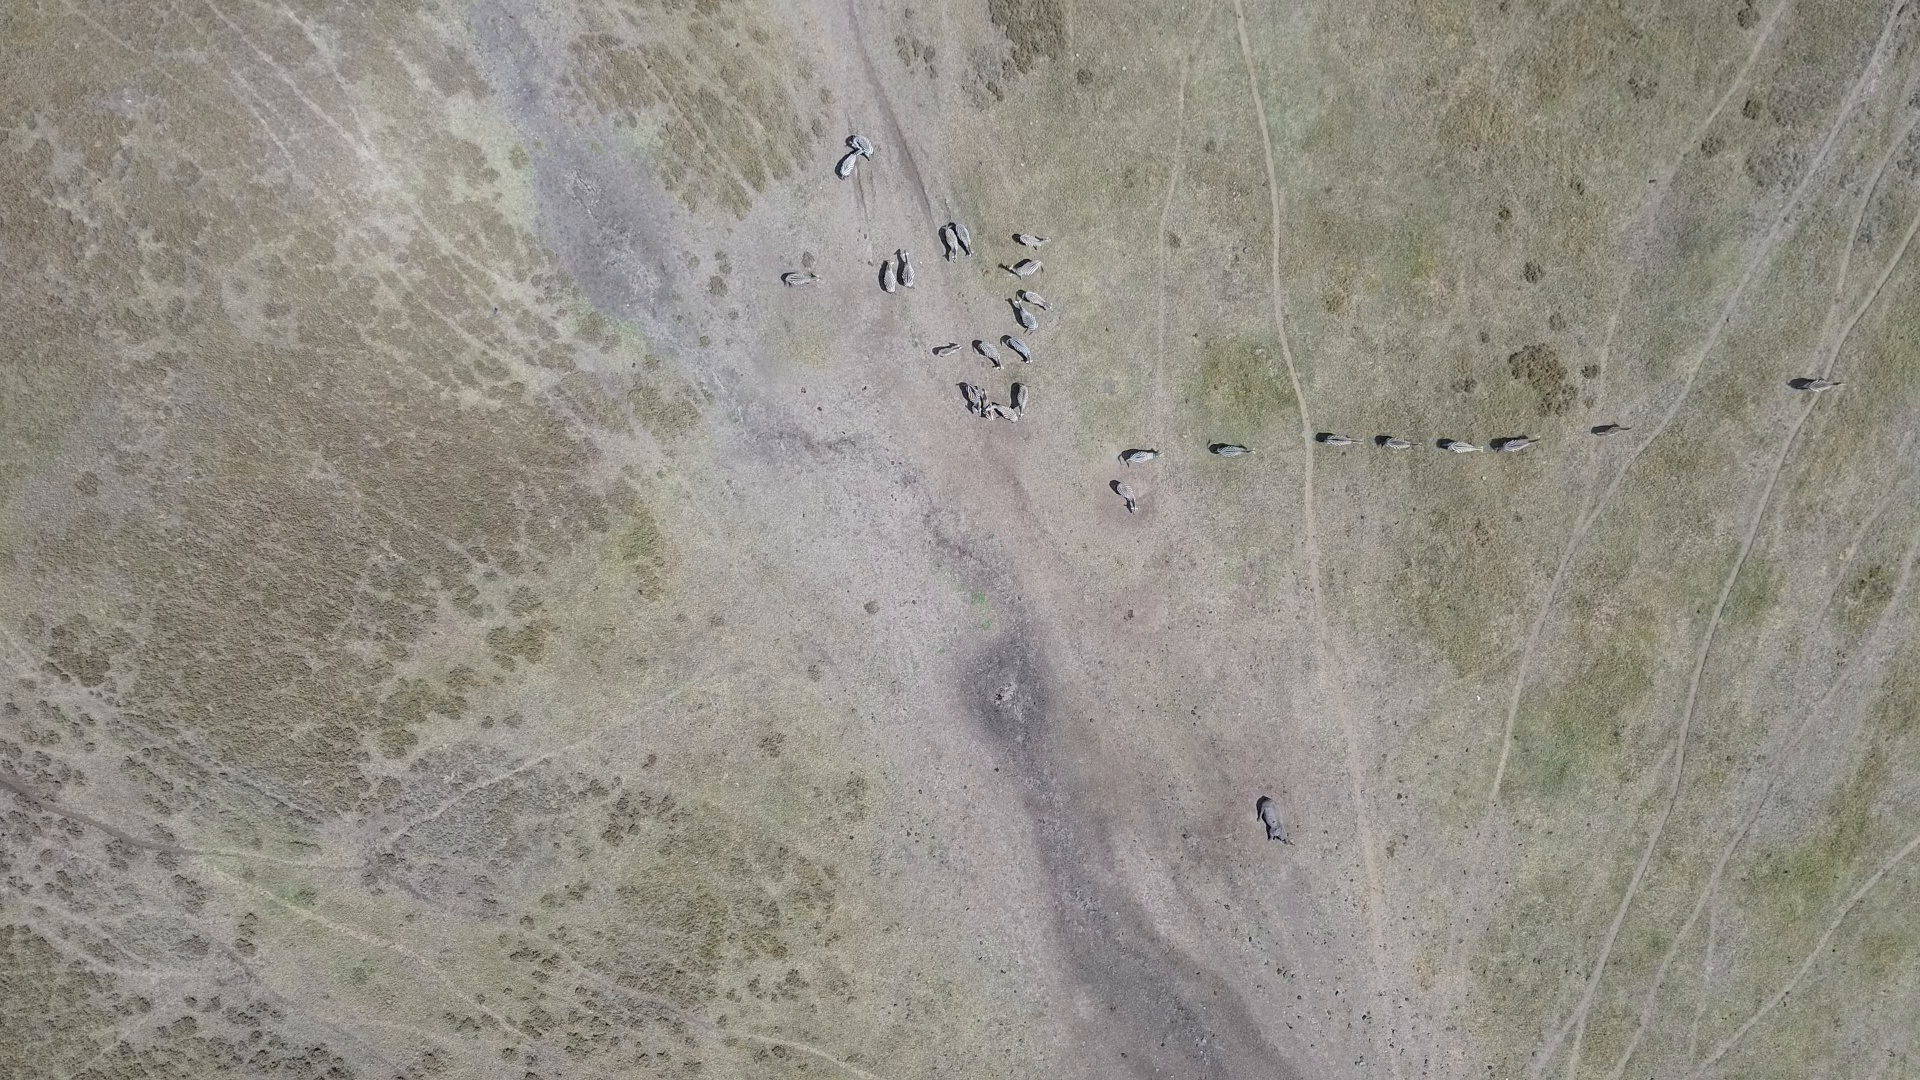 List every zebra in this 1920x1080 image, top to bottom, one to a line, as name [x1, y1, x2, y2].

zebra [844, 134, 874, 156]
zebra [853, 135, 875, 160]
zebra [833, 148, 861, 178]
zebra [951, 223, 973, 257]
zebra [942, 226, 958, 263]
zebra [1013, 234, 1054, 248]
zebra [897, 249, 917, 288]
zebra [879, 260, 897, 295]
zebra [1019, 260, 1047, 284]
zebra [782, 272, 816, 287]
zebra [1026, 289, 1053, 312]
zebra [1015, 298, 1038, 332]
zebra [1006, 338, 1031, 367]
zebra [979, 340, 1004, 369]
zebra [931, 341, 962, 357]
zebra [1803, 373, 1838, 398]
zebra [980, 384, 995, 421]
zebra [1013, 385, 1029, 417]
zebra [964, 386, 981, 414]
zebra [984, 403, 1019, 426]
zebra [1599, 426, 1630, 436]
zebra [1389, 435, 1429, 452]
zebra [1322, 436, 1369, 447]
zebra [1503, 438, 1538, 450]
zebra [1450, 441, 1487, 453]
zebra [1215, 445, 1252, 456]
zebra [1122, 451, 1159, 464]
zebra [1114, 483, 1135, 511]